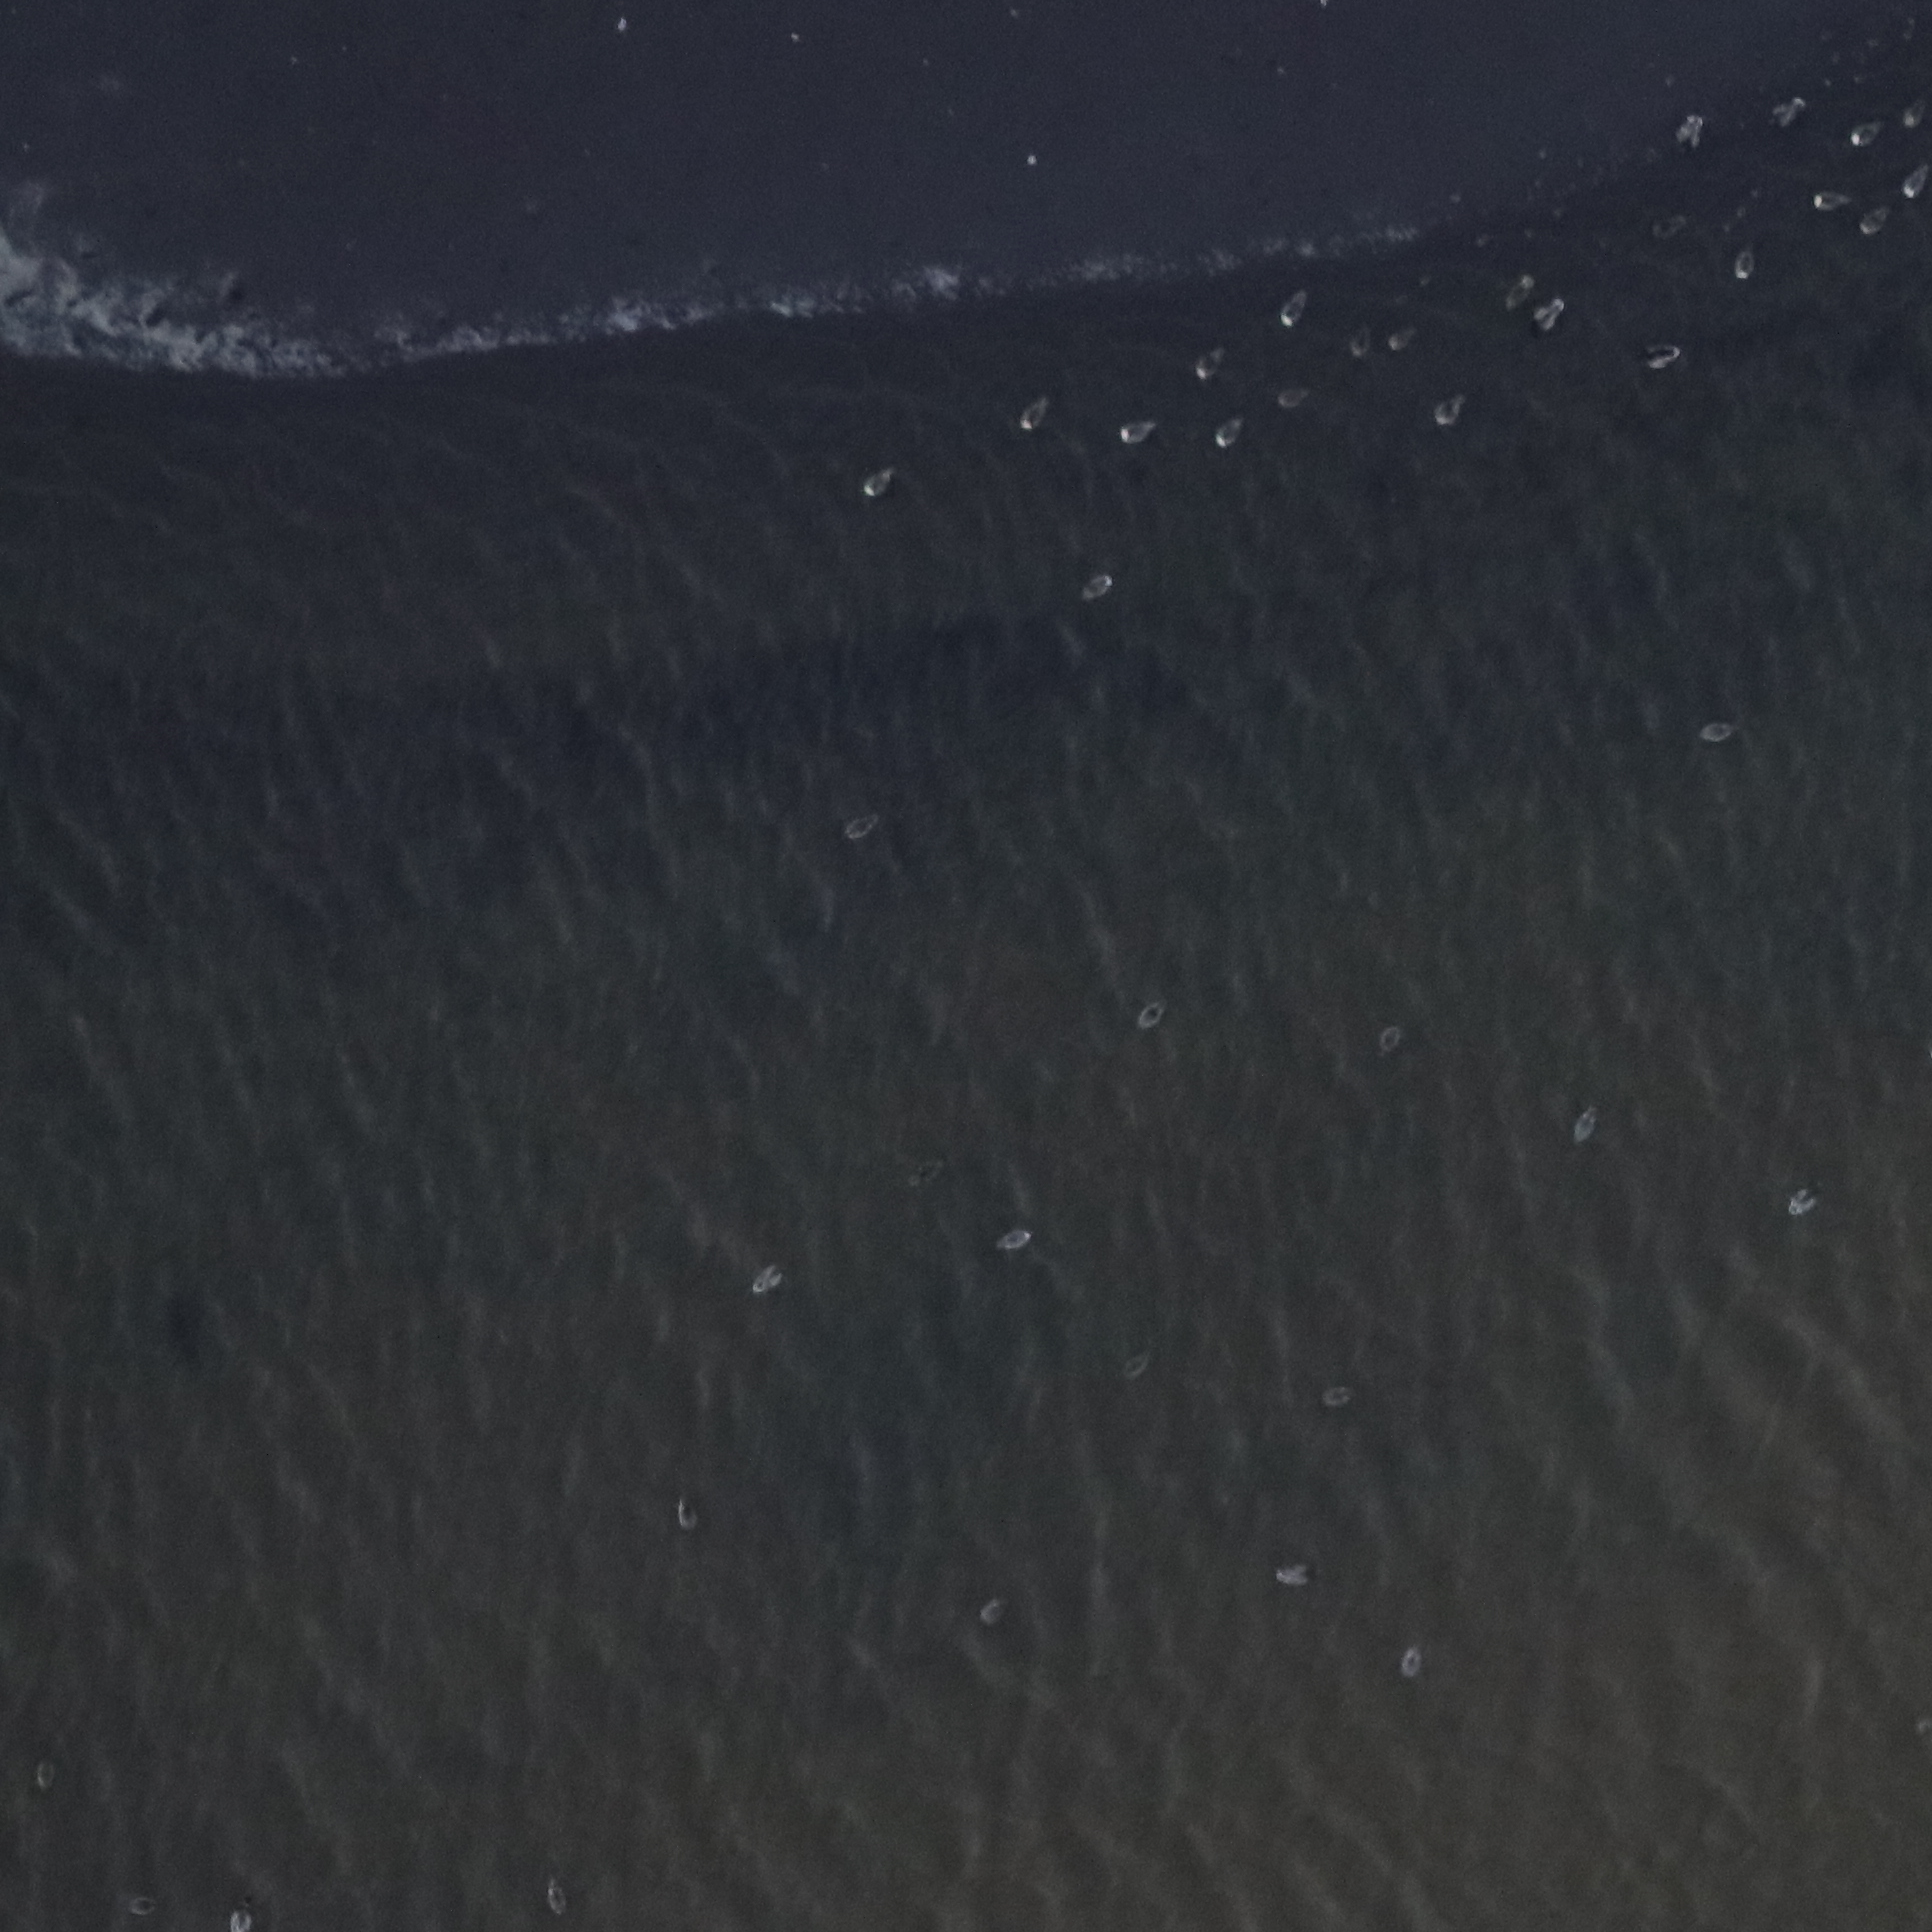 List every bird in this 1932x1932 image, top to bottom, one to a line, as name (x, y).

other bird (1785, 115)
other bird (1918, 116)
other bird (1859, 134)
other bird (1690, 138)
other bird (1917, 184)
other bird (1830, 202)
other bird (1874, 225)
other bird (1669, 232)
other bird (1747, 270)
other bird (1515, 296)
other bird (1292, 308)
other bird (1545, 319)
other bird (1359, 338)
other bird (1399, 340)
other bird (1659, 358)
other bird (1209, 366)
other bird (1292, 400)
other bird (1446, 412)
other bird (1036, 417)
other bird (1135, 435)
other bird (1229, 436)
other bird (877, 488)
other bird (1101, 587)
other bird (1719, 730)
other bird (862, 828)
other bird (1152, 1014)
other bird (1390, 1040)
other bird (1582, 1125)
other bird (926, 1176)
other bird (1807, 1202)
other bird (1017, 1242)
other bird (772, 1279)
other bird (1132, 1370)
other bird (1336, 1400)
other bird (687, 1516)
other bird (1296, 1577)
other bird (988, 1614)
other bird (1412, 1664)
other bird (46, 1774)
other bird (556, 1898)
other bird (145, 1907)
other bird (241, 1923)